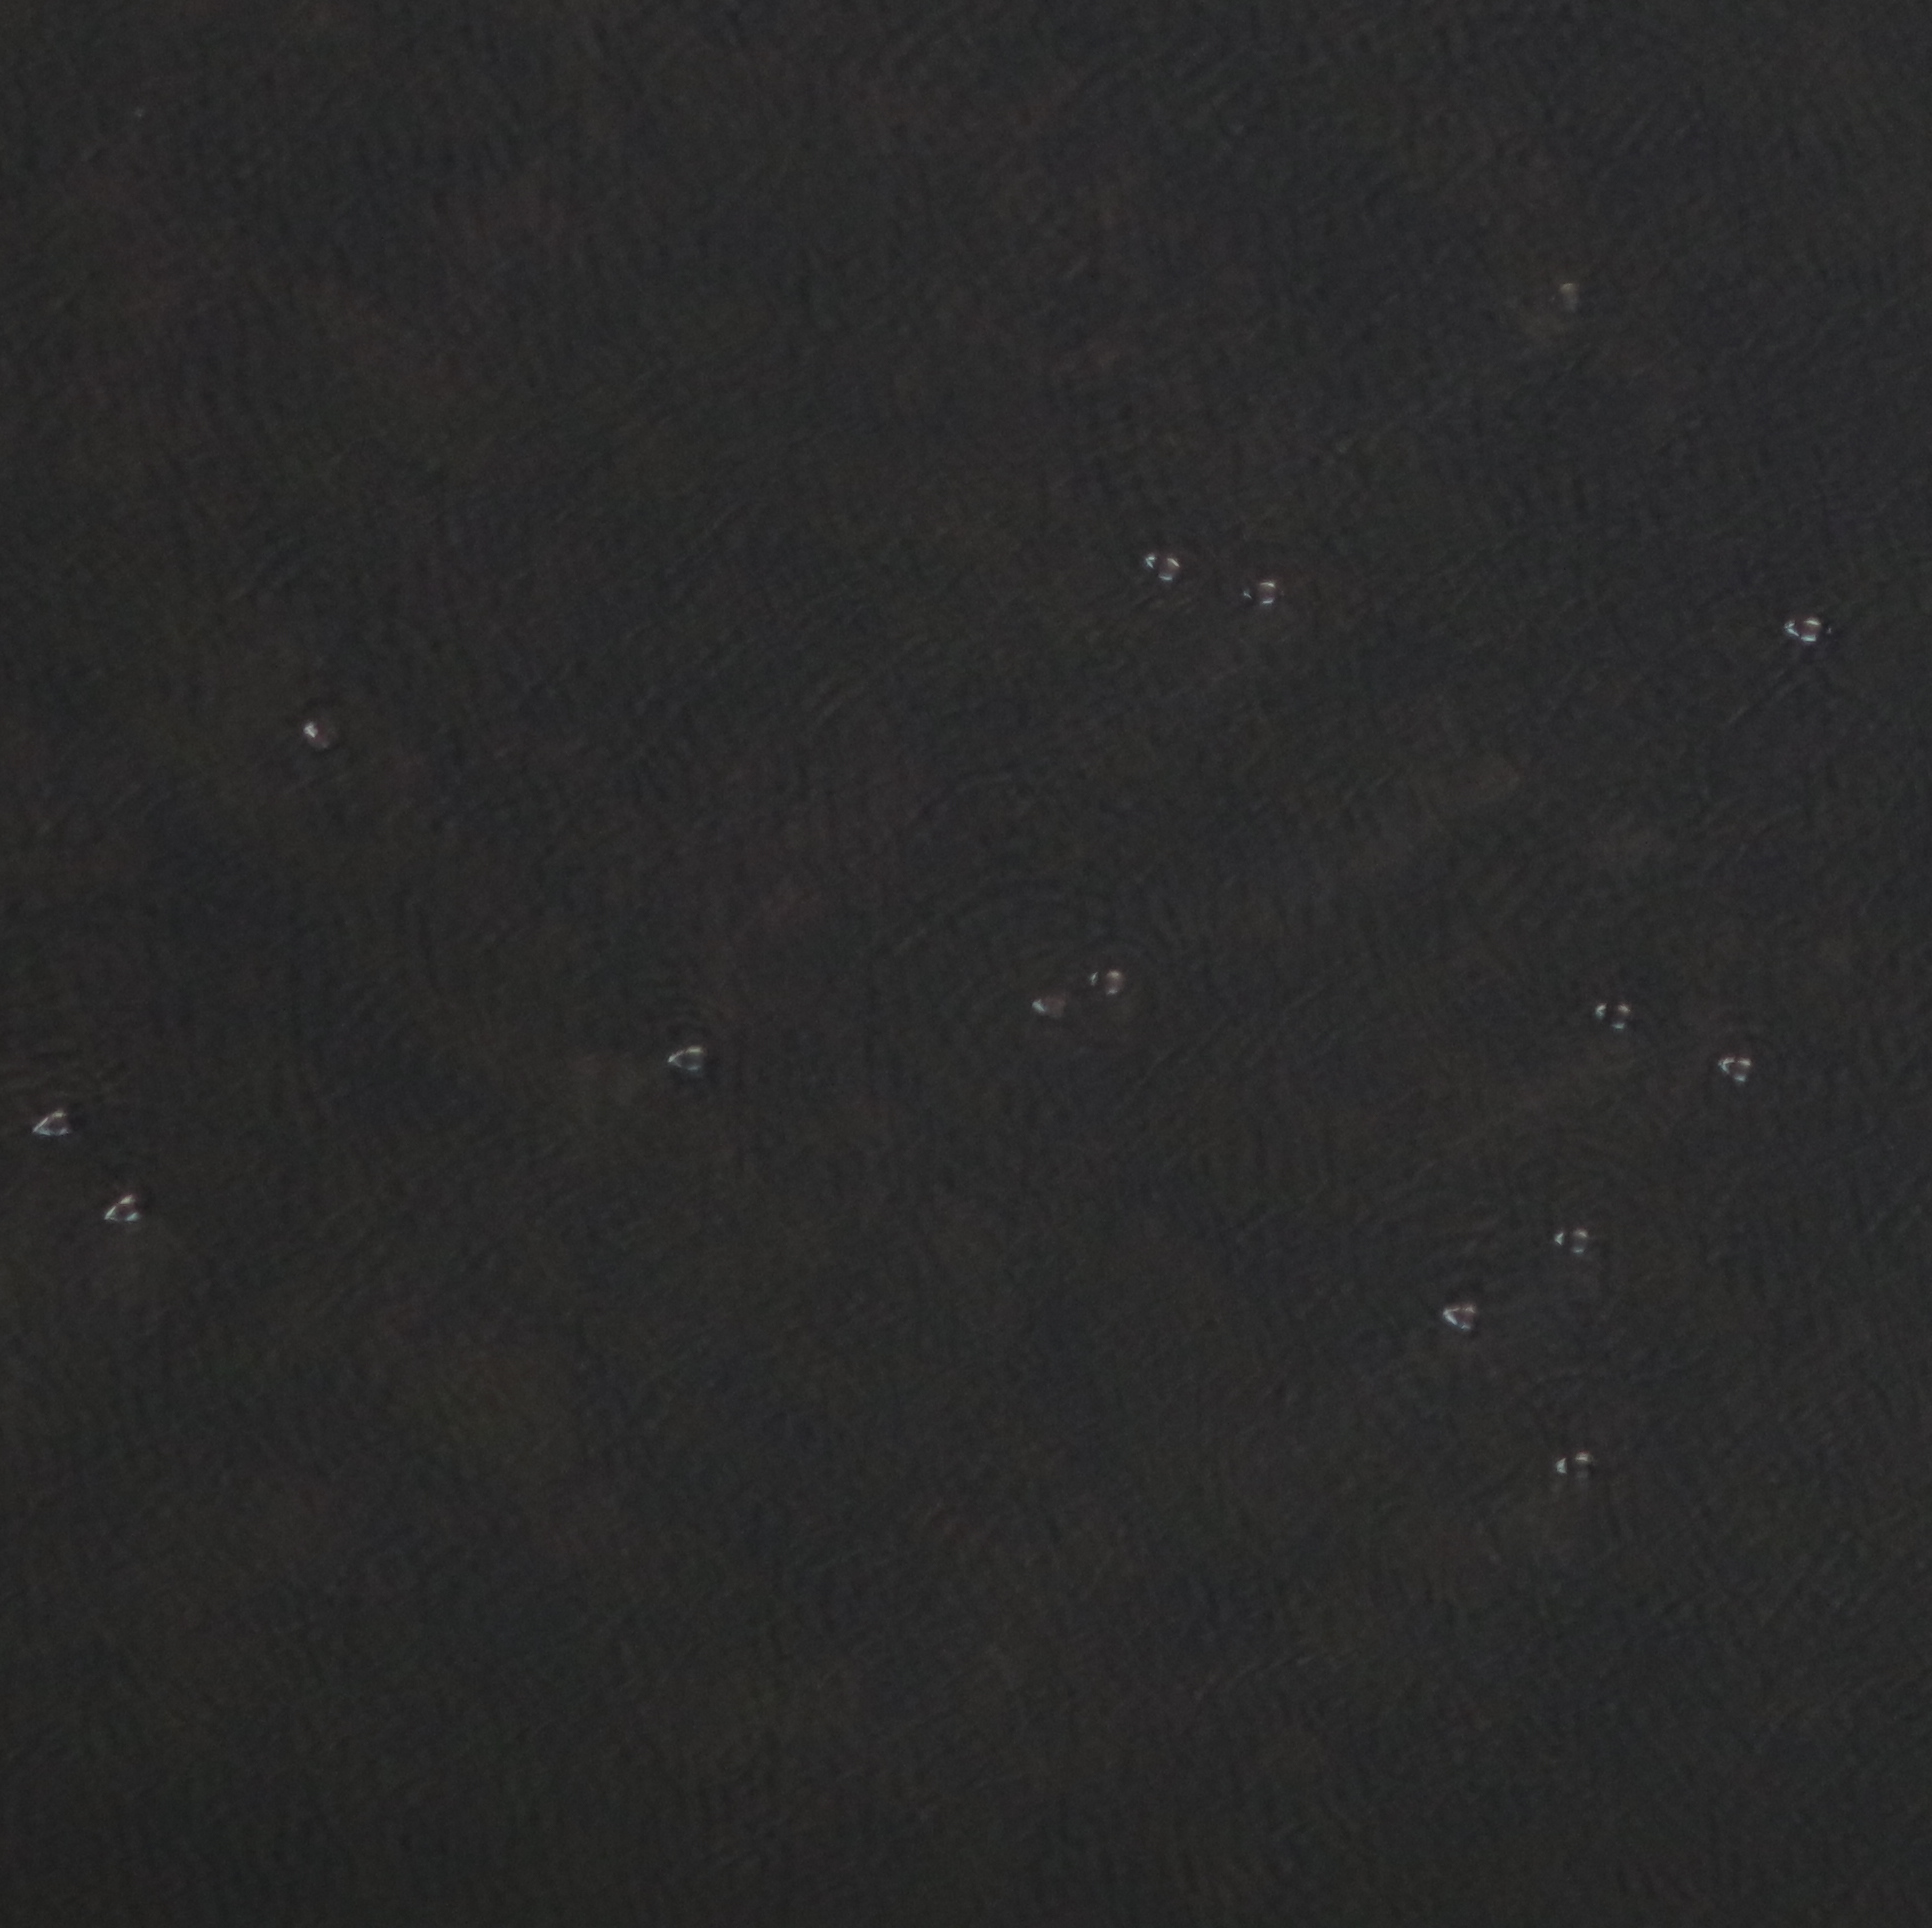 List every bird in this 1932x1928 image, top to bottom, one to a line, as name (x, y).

brant (1164, 566)
brant (1263, 593)
brant (1809, 630)
brant (316, 731)
brant (1110, 981)
brant (1056, 1003)
brant (1615, 1015)
brant (689, 1059)
brant (1738, 1070)
brant (56, 1124)
brant (123, 1208)
brant (1573, 1240)
brant (1463, 1314)
brant (1579, 1468)